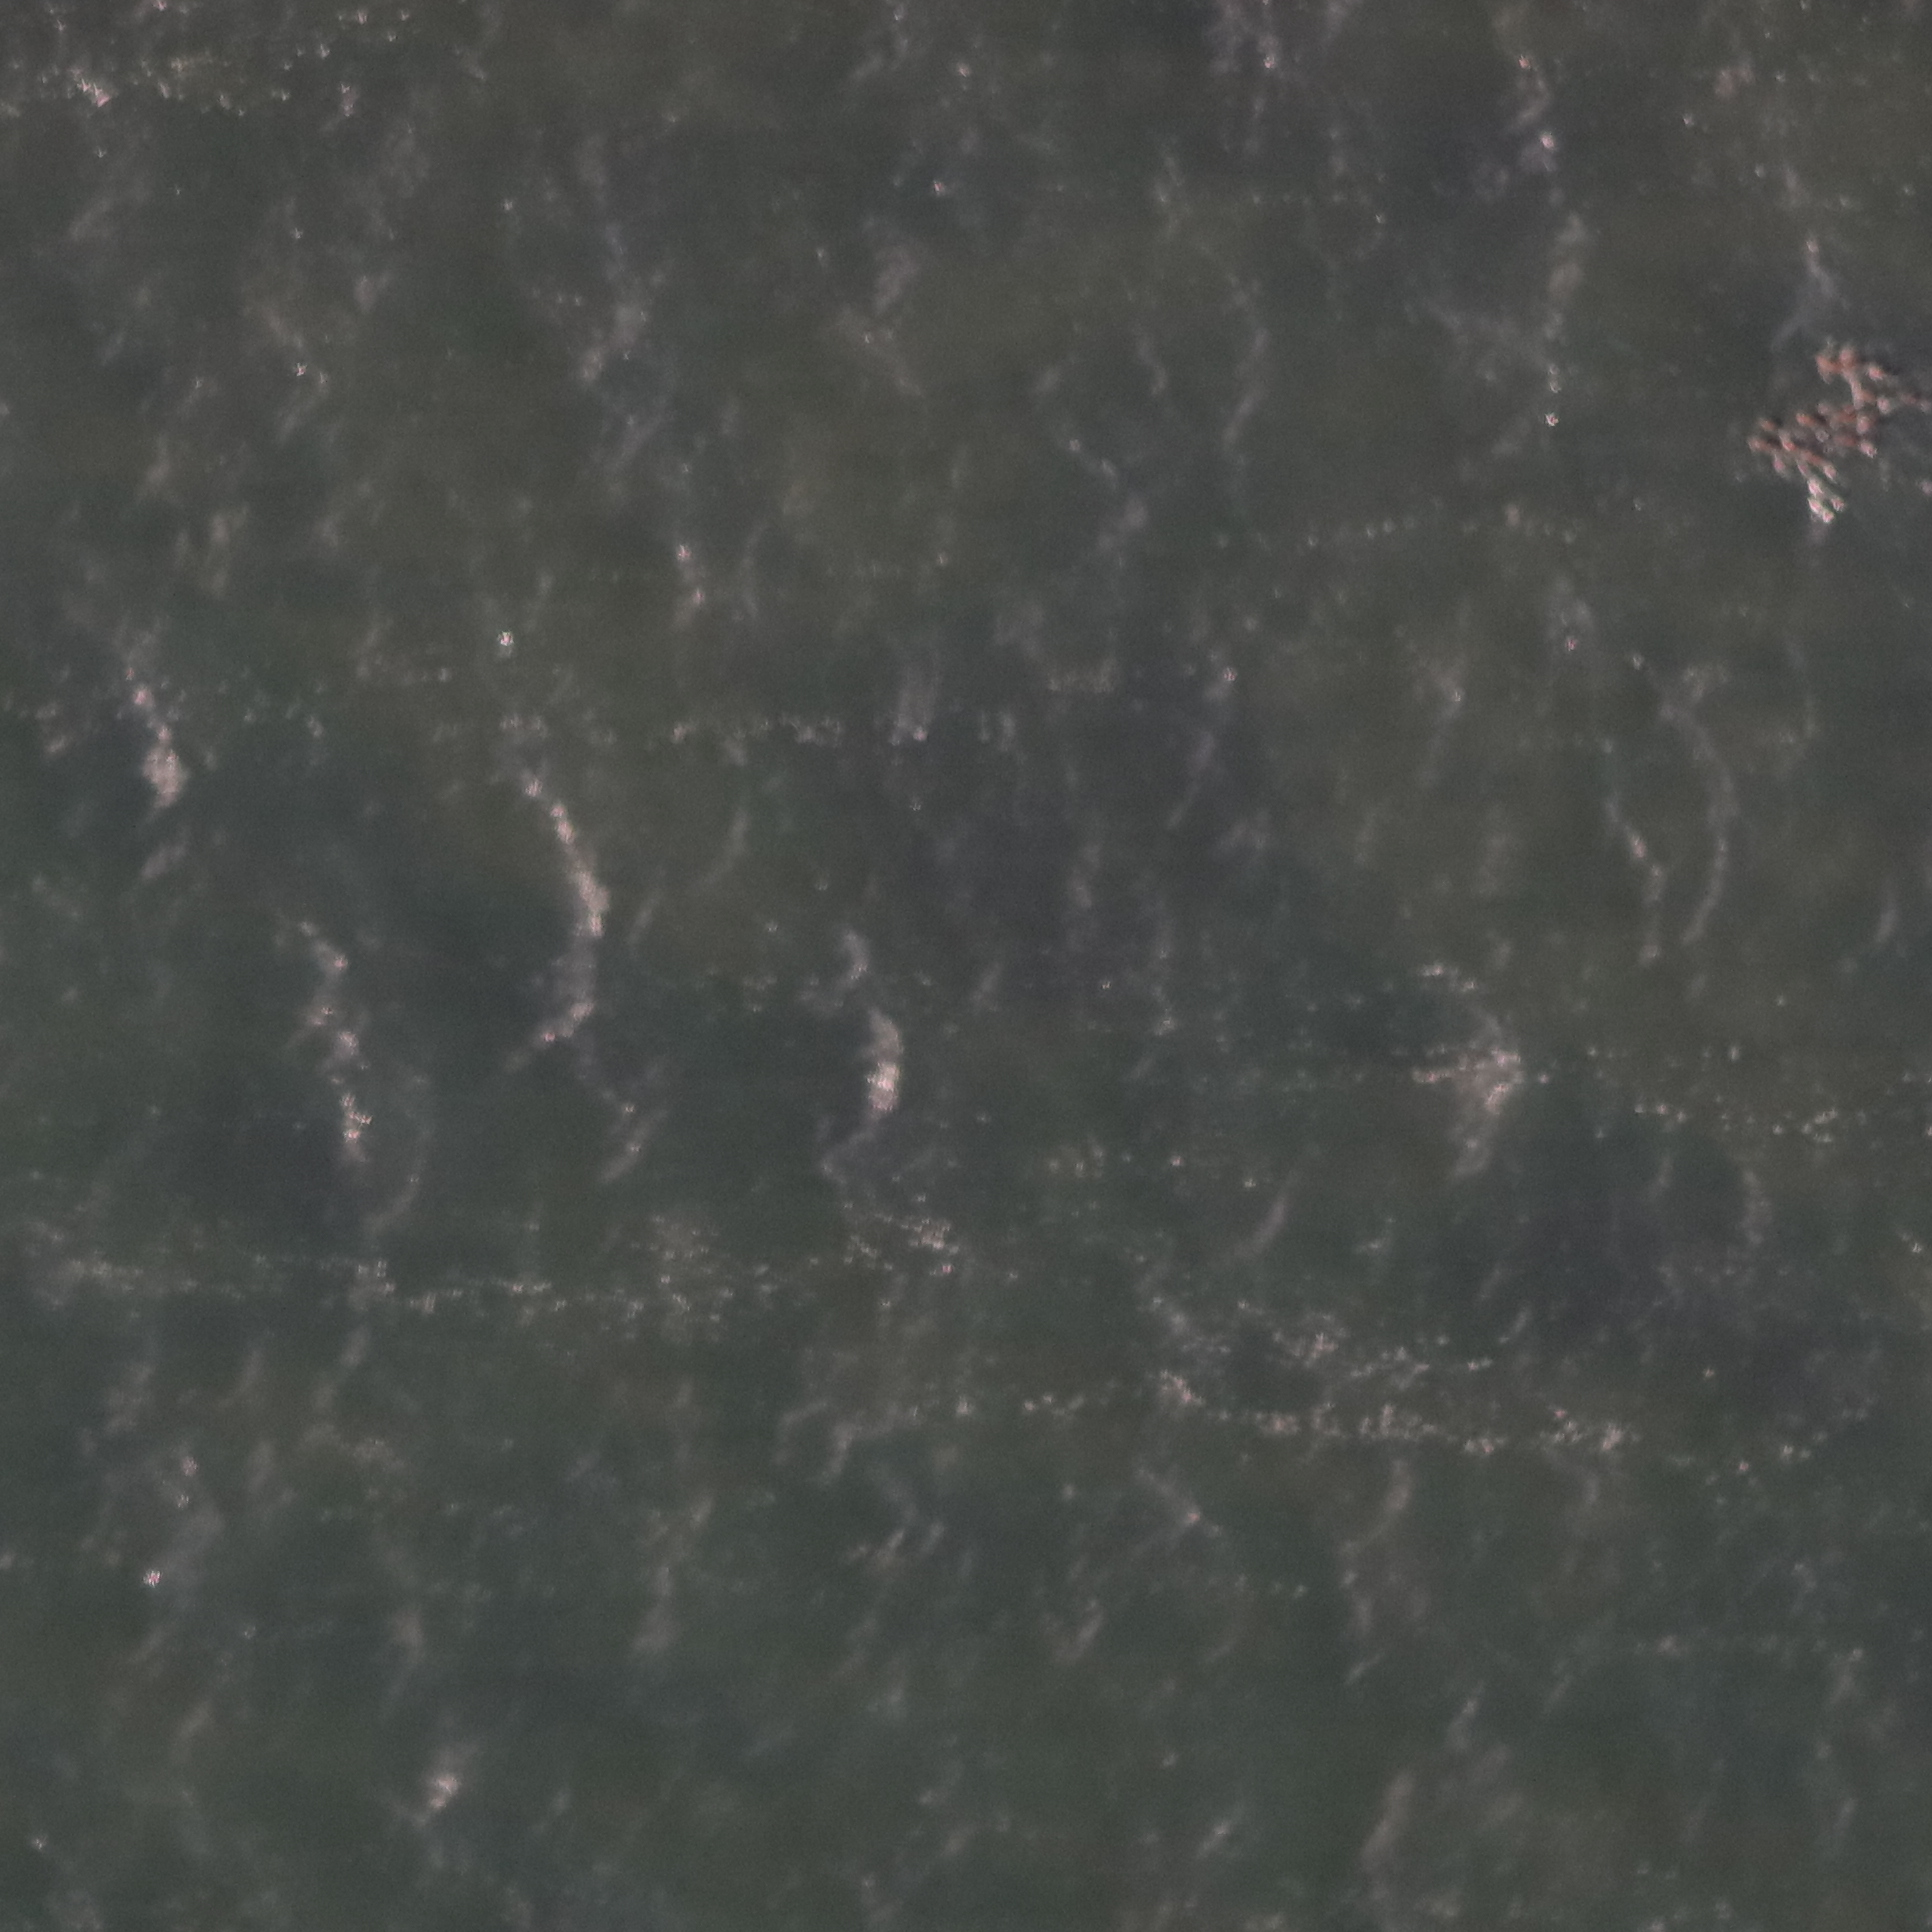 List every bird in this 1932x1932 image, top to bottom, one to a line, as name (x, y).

other bird (1848, 360)
other bird (1827, 367)
other bird (1871, 372)
other bird (1862, 395)
other bird (1915, 401)
other bird (1889, 405)
other bird (1843, 418)
other bird (1805, 419)
other bird (1772, 422)
other bird (1864, 425)
other bird (1844, 438)
other bird (1766, 446)
other bird (1790, 446)
other bird (1868, 446)
other bird (1813, 458)
other bird (1781, 466)
other bird (1832, 468)
other bird (1804, 469)
other bird (1817, 487)
other bird (1818, 506)